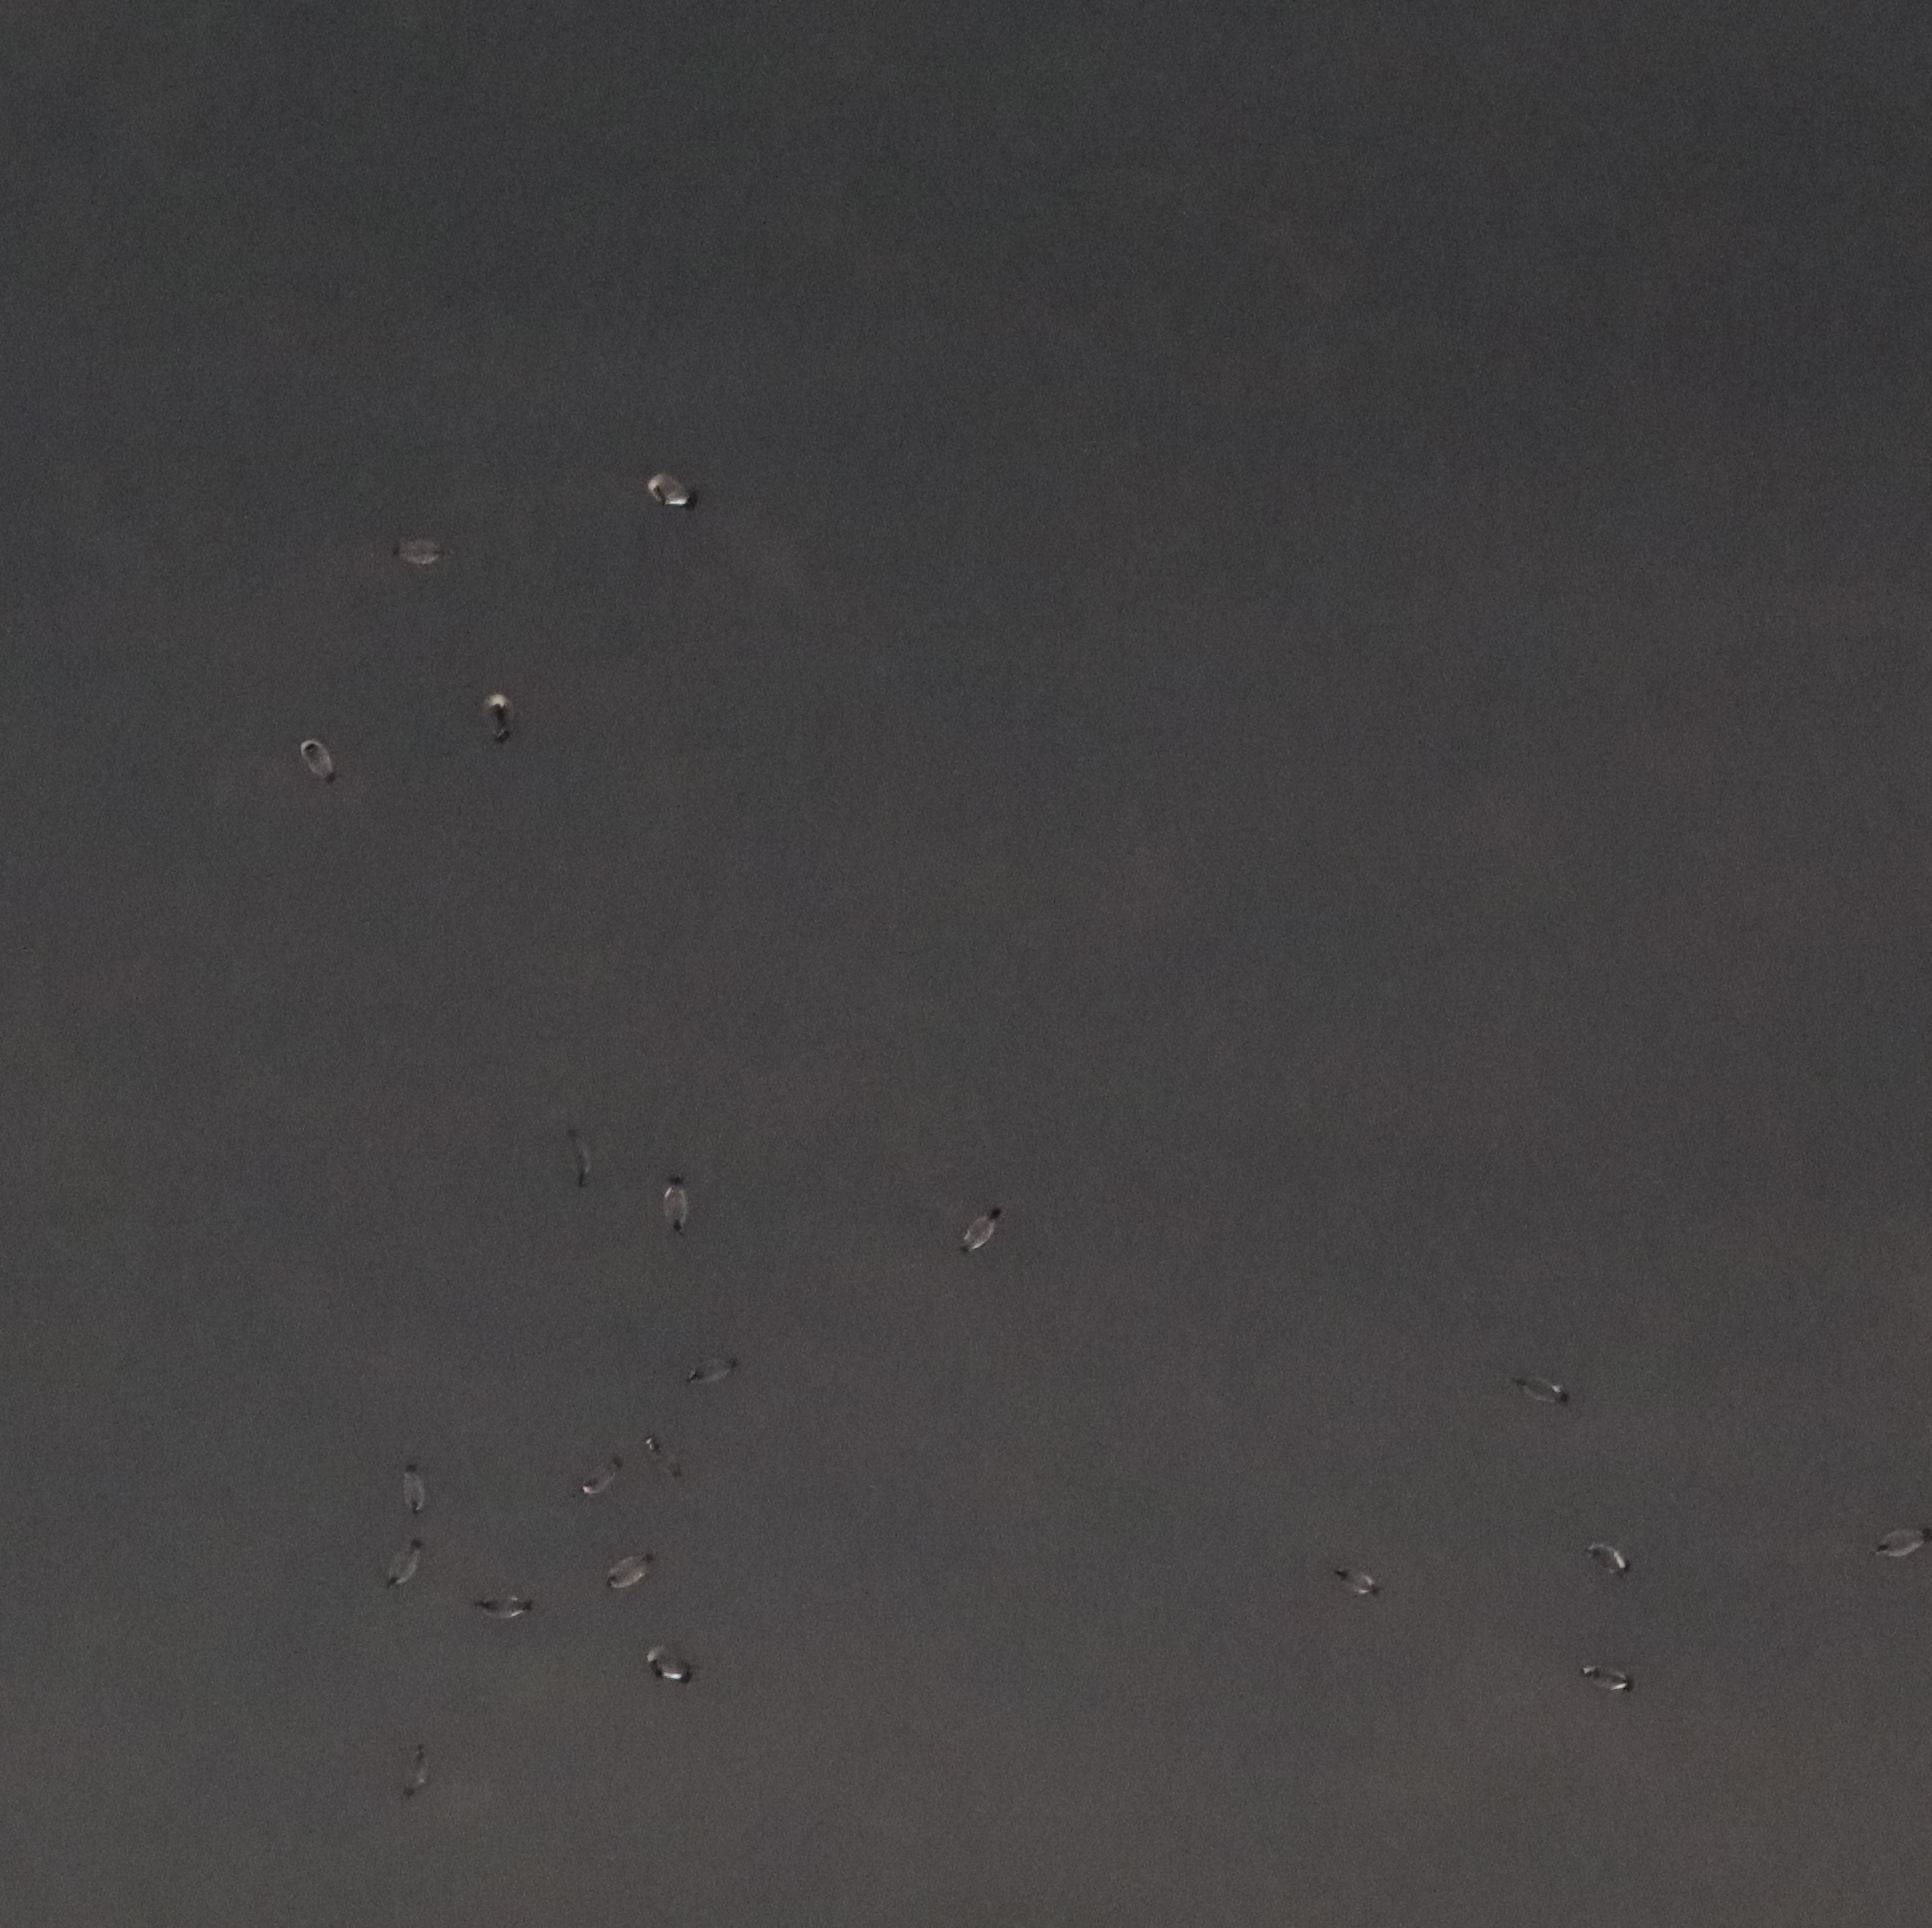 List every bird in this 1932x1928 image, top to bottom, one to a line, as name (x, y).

Canada goose (670, 488)
Canada goose (421, 552)
Canada goose (495, 714)
Canada goose (321, 761)
Canada goose (583, 1159)
Canada goose (682, 1210)
Canada goose (981, 1230)
Canada goose (707, 1373)
Canada goose (1547, 1386)
Canada goose (659, 1458)
Canada goose (599, 1480)
Canada goose (416, 1494)
Canada goose (1901, 1544)
Canada goose (400, 1560)
Canada goose (1608, 1564)
Canada goose (628, 1571)
Canada goose (1356, 1580)
Canada goose (499, 1604)
Canada goose (671, 1665)
Canada goose (1612, 1670)
Canada goose (420, 1764)